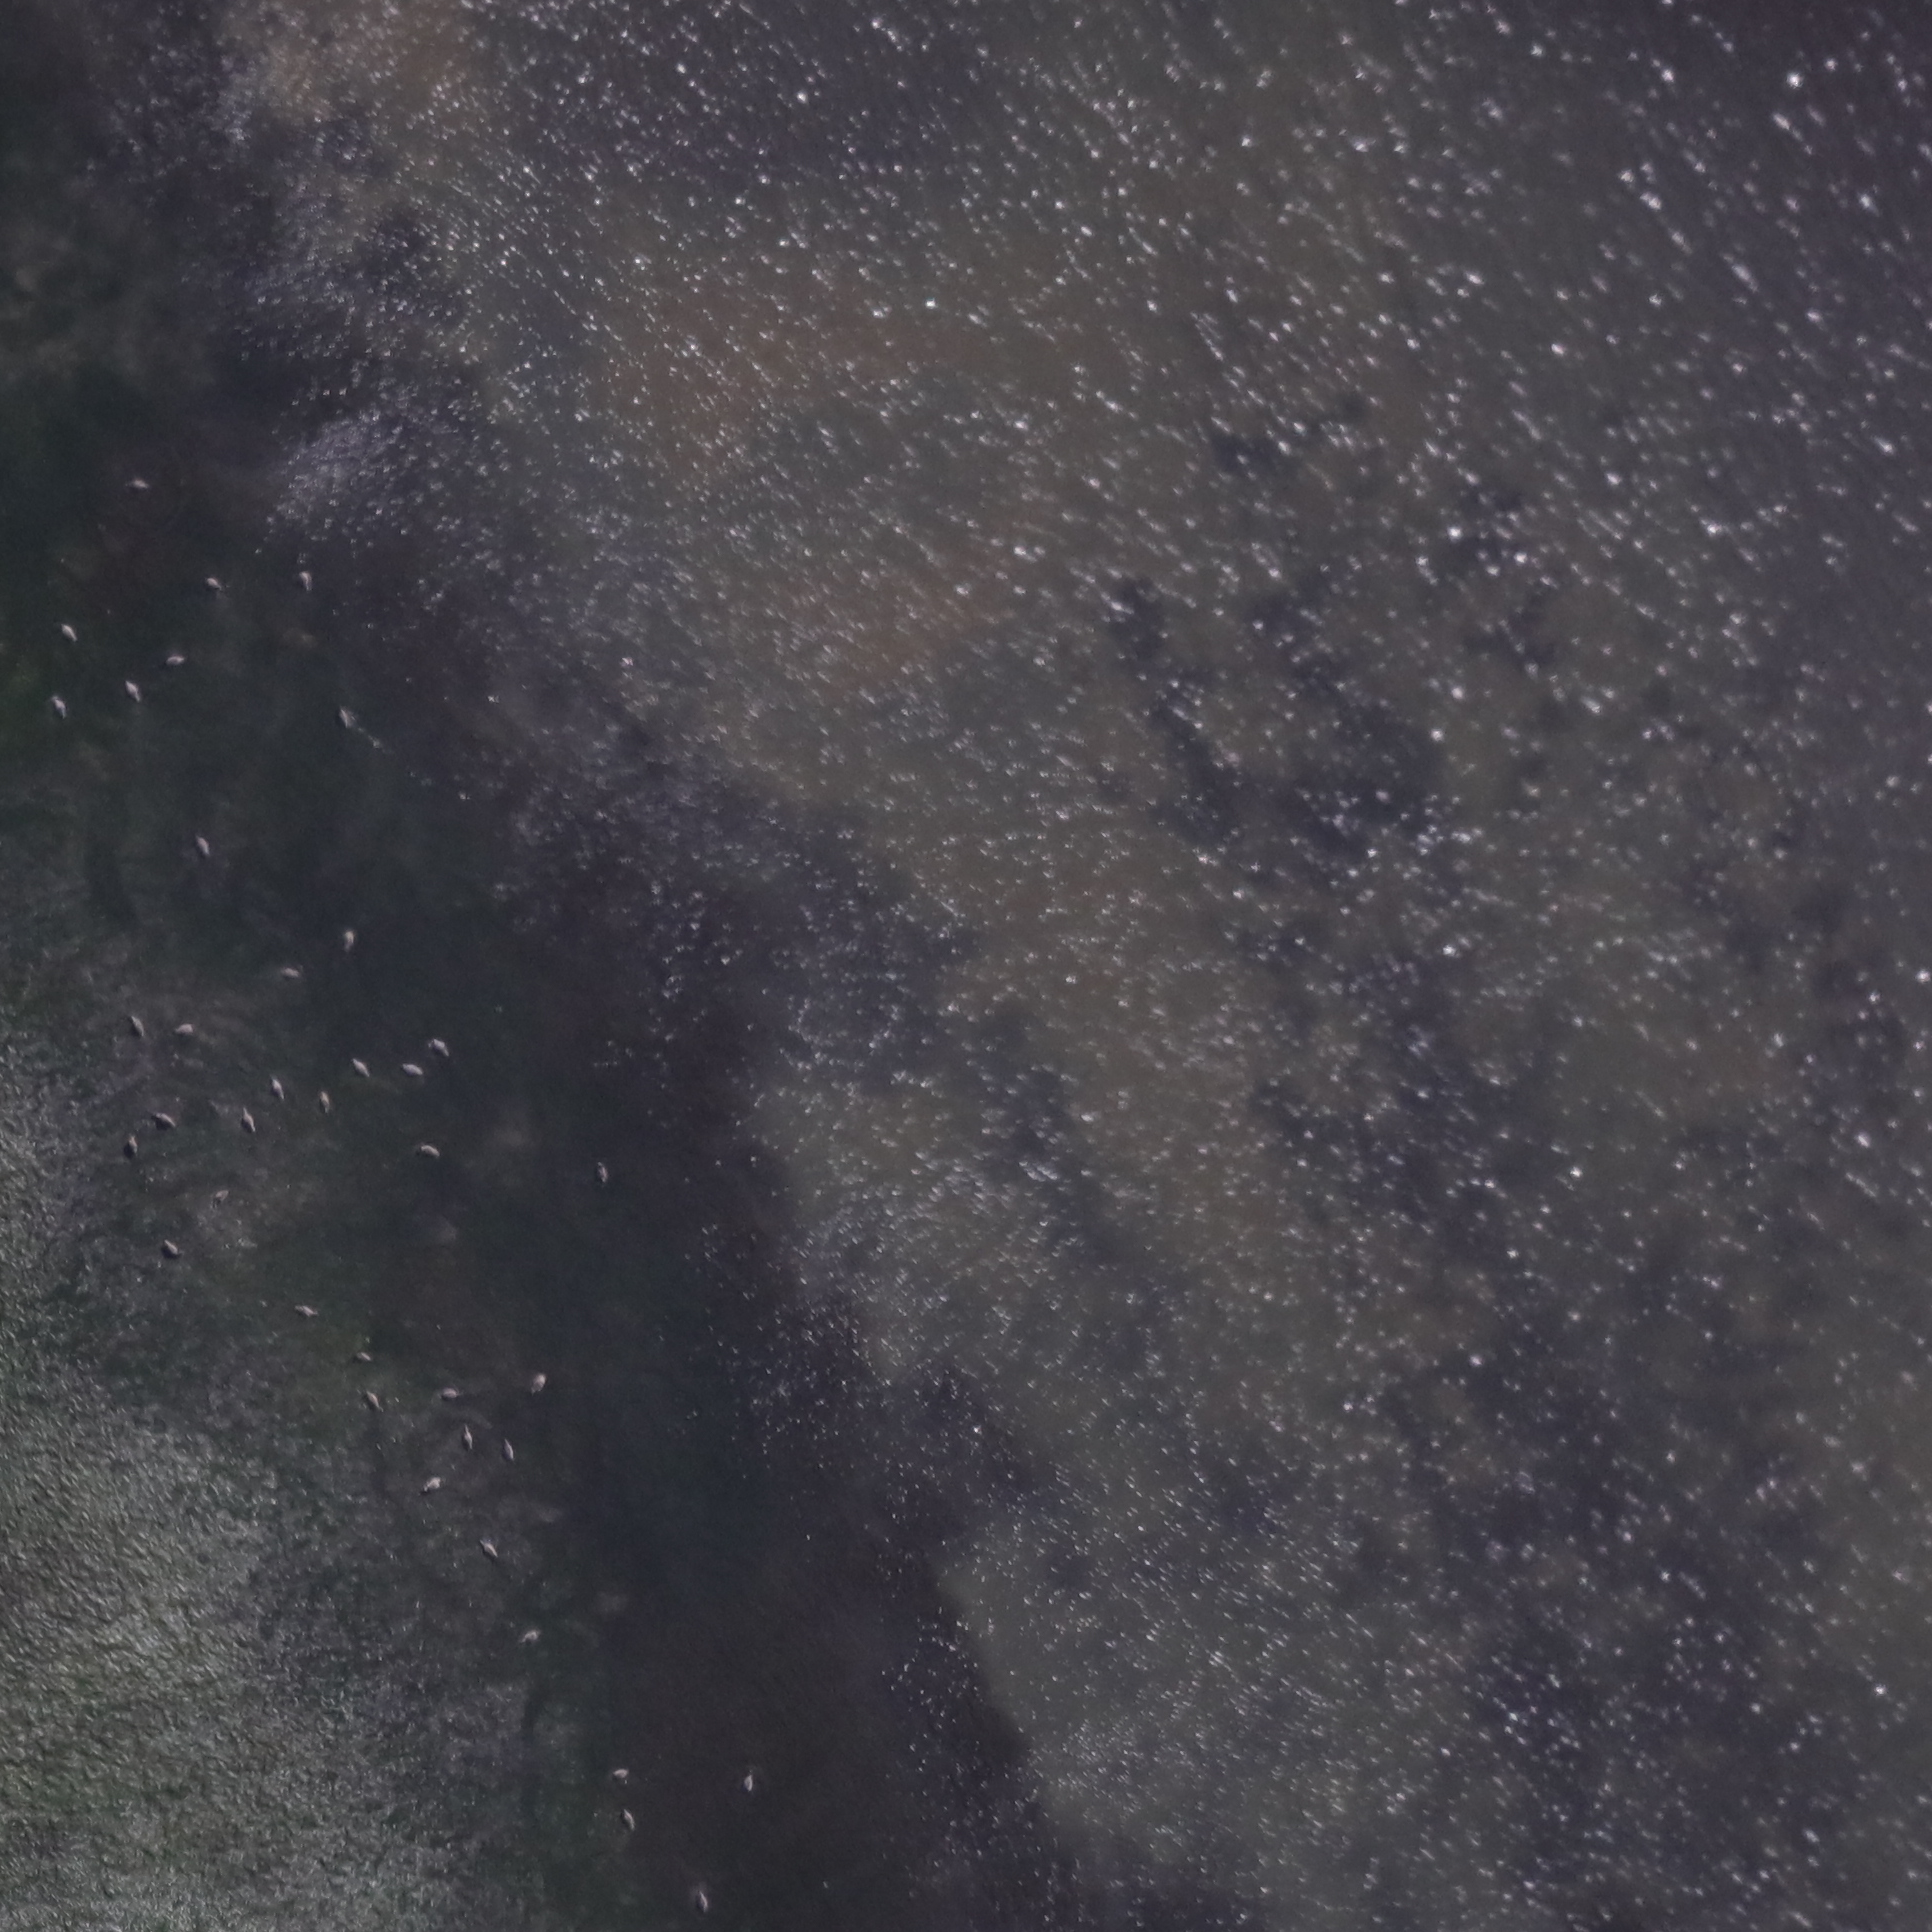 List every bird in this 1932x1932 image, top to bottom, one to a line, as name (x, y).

Canada goose (139, 486)
Canada goose (306, 578)
Canada goose (213, 584)
Canada goose (70, 632)
Canada goose (175, 660)
Canada goose (133, 689)
Canada goose (60, 707)
Canada goose (343, 719)
Canada goose (203, 847)
Canada goose (351, 937)
Canada goose (291, 974)
Canada goose (184, 1028)
Canada goose (133, 1029)
Canada goose (440, 1048)
Canada goose (359, 1067)
Canada goose (414, 1070)
Canada goose (275, 1089)
Canada goose (327, 1105)
Canada goose (165, 1120)
Canada goose (250, 1122)
Canada goose (134, 1145)
Canada goose (430, 1151)
Canada goose (218, 1195)
Canada goose (171, 1245)
Canada goose (310, 1309)
Canada goose (364, 1359)
Canada goose (539, 1381)
Canada goose (450, 1393)
Canada goose (371, 1400)
Canada goose (469, 1436)
Canada goose (507, 1451)
Canada goose (433, 1486)
Canada goose (490, 1546)
Canada goose (531, 1634)
Canada goose (621, 1775)
Canada goose (748, 1783)
Canada goose (628, 1821)
Canada goose (701, 1904)